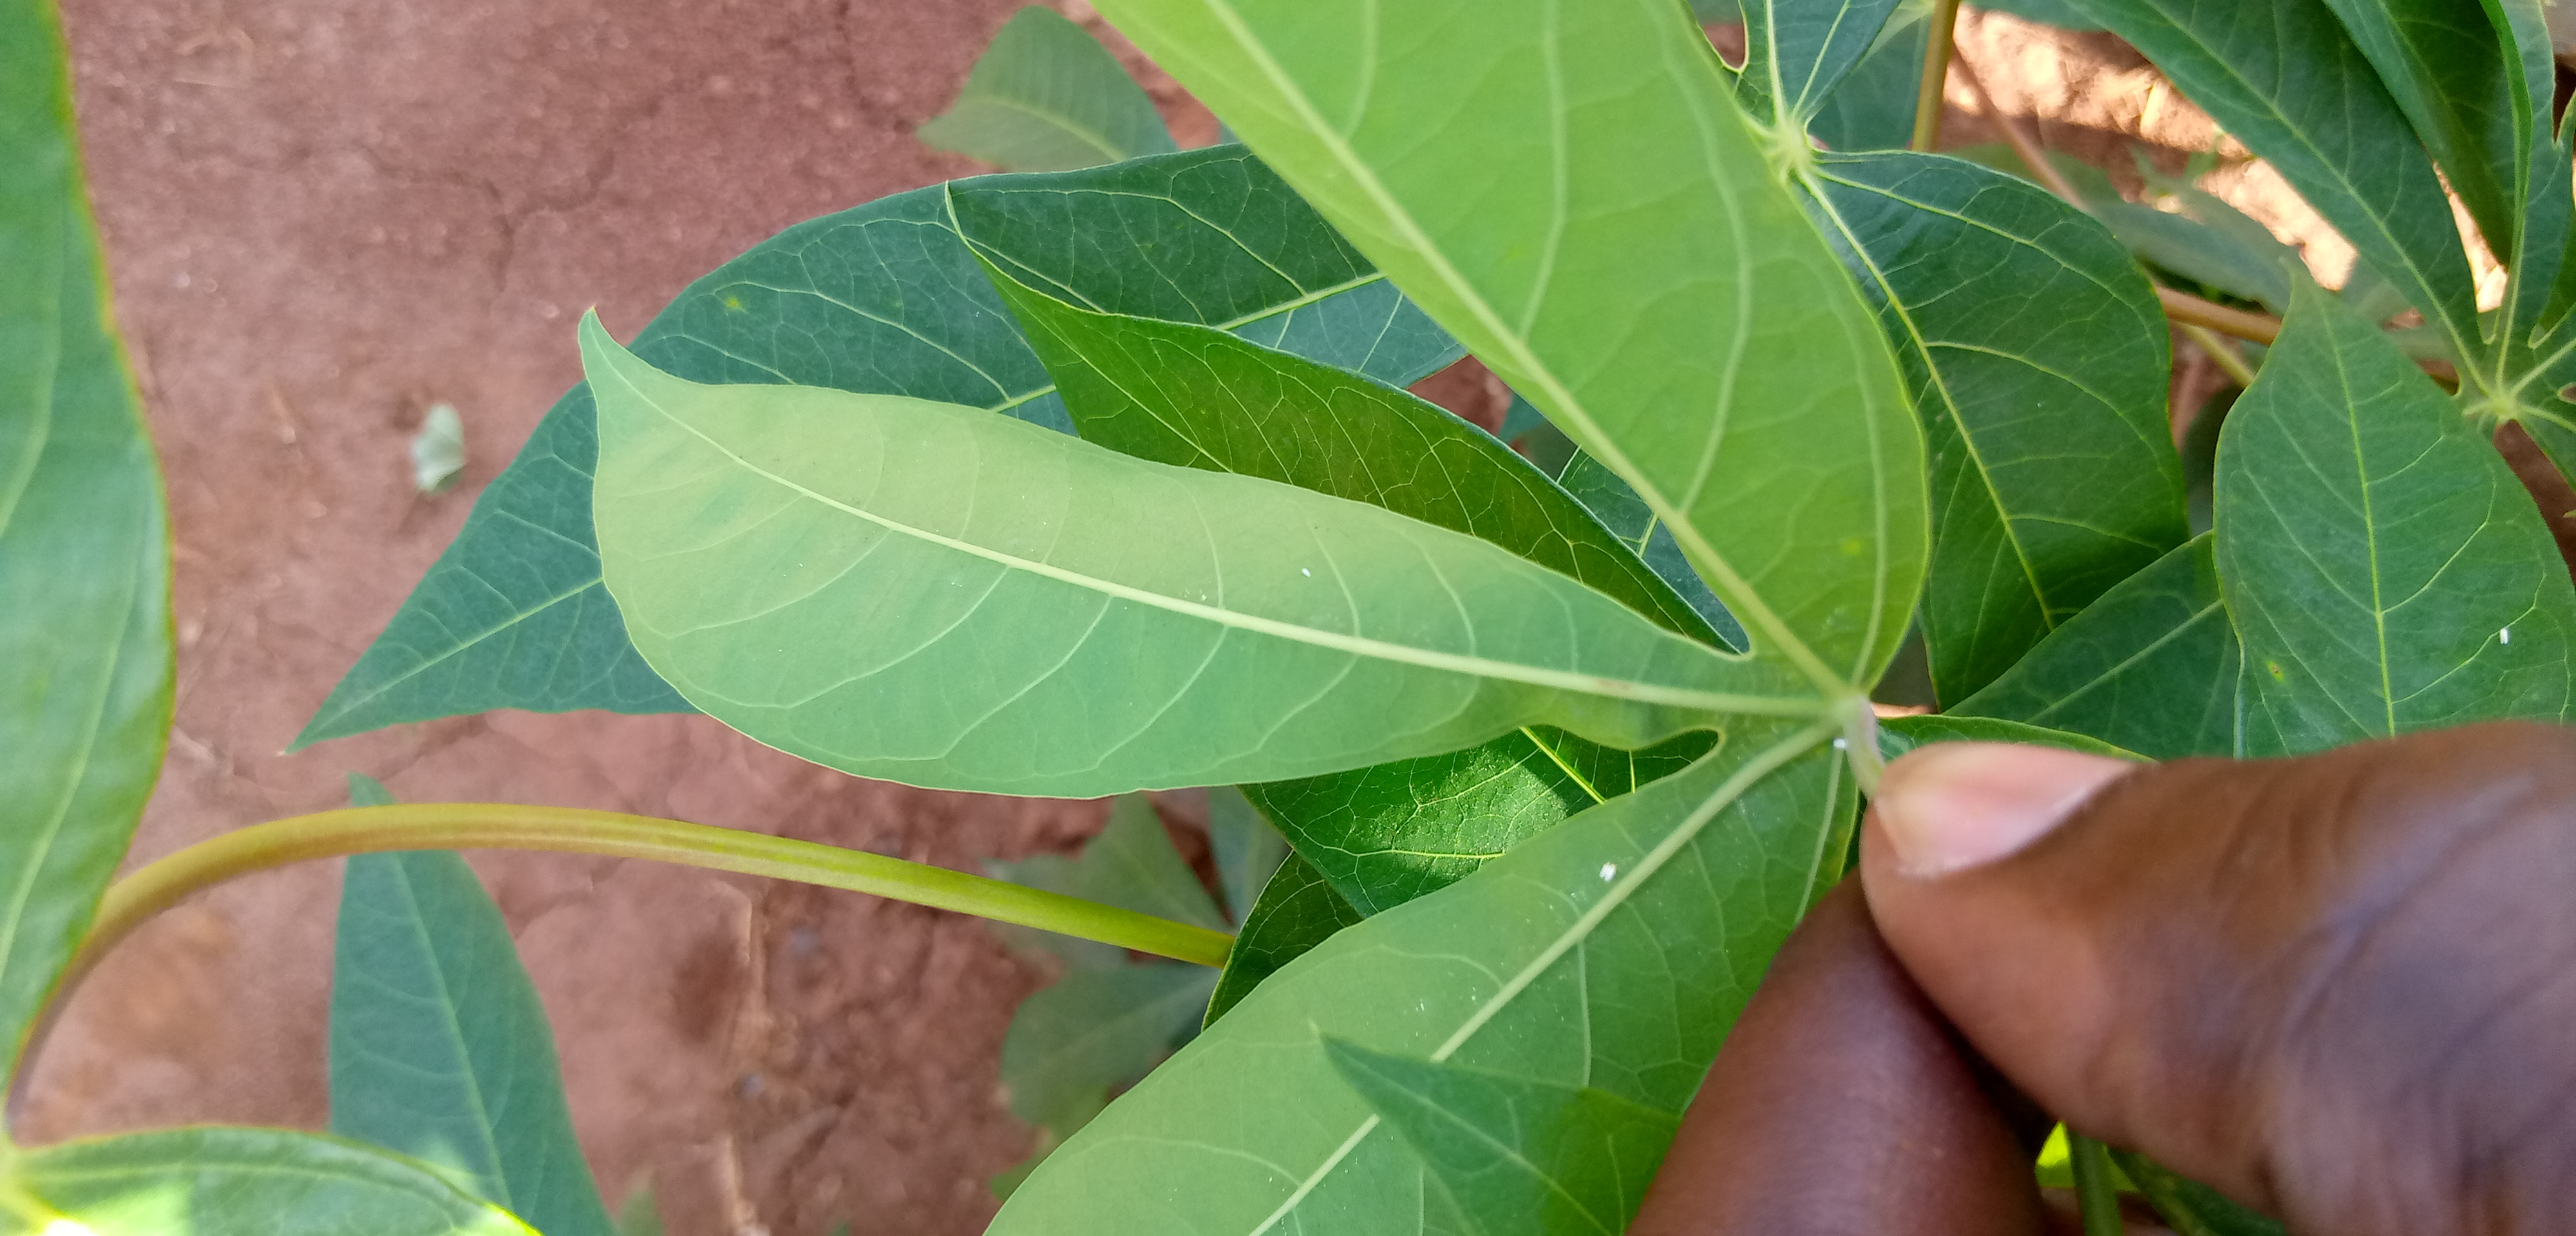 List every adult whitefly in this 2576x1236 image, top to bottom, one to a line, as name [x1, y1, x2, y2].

whitefly [1300, 565, 1312, 578]
whitefly [1831, 736, 1849, 750]
whitefly [1598, 861, 1610, 881]
whitefly [1605, 863, 1617, 883]